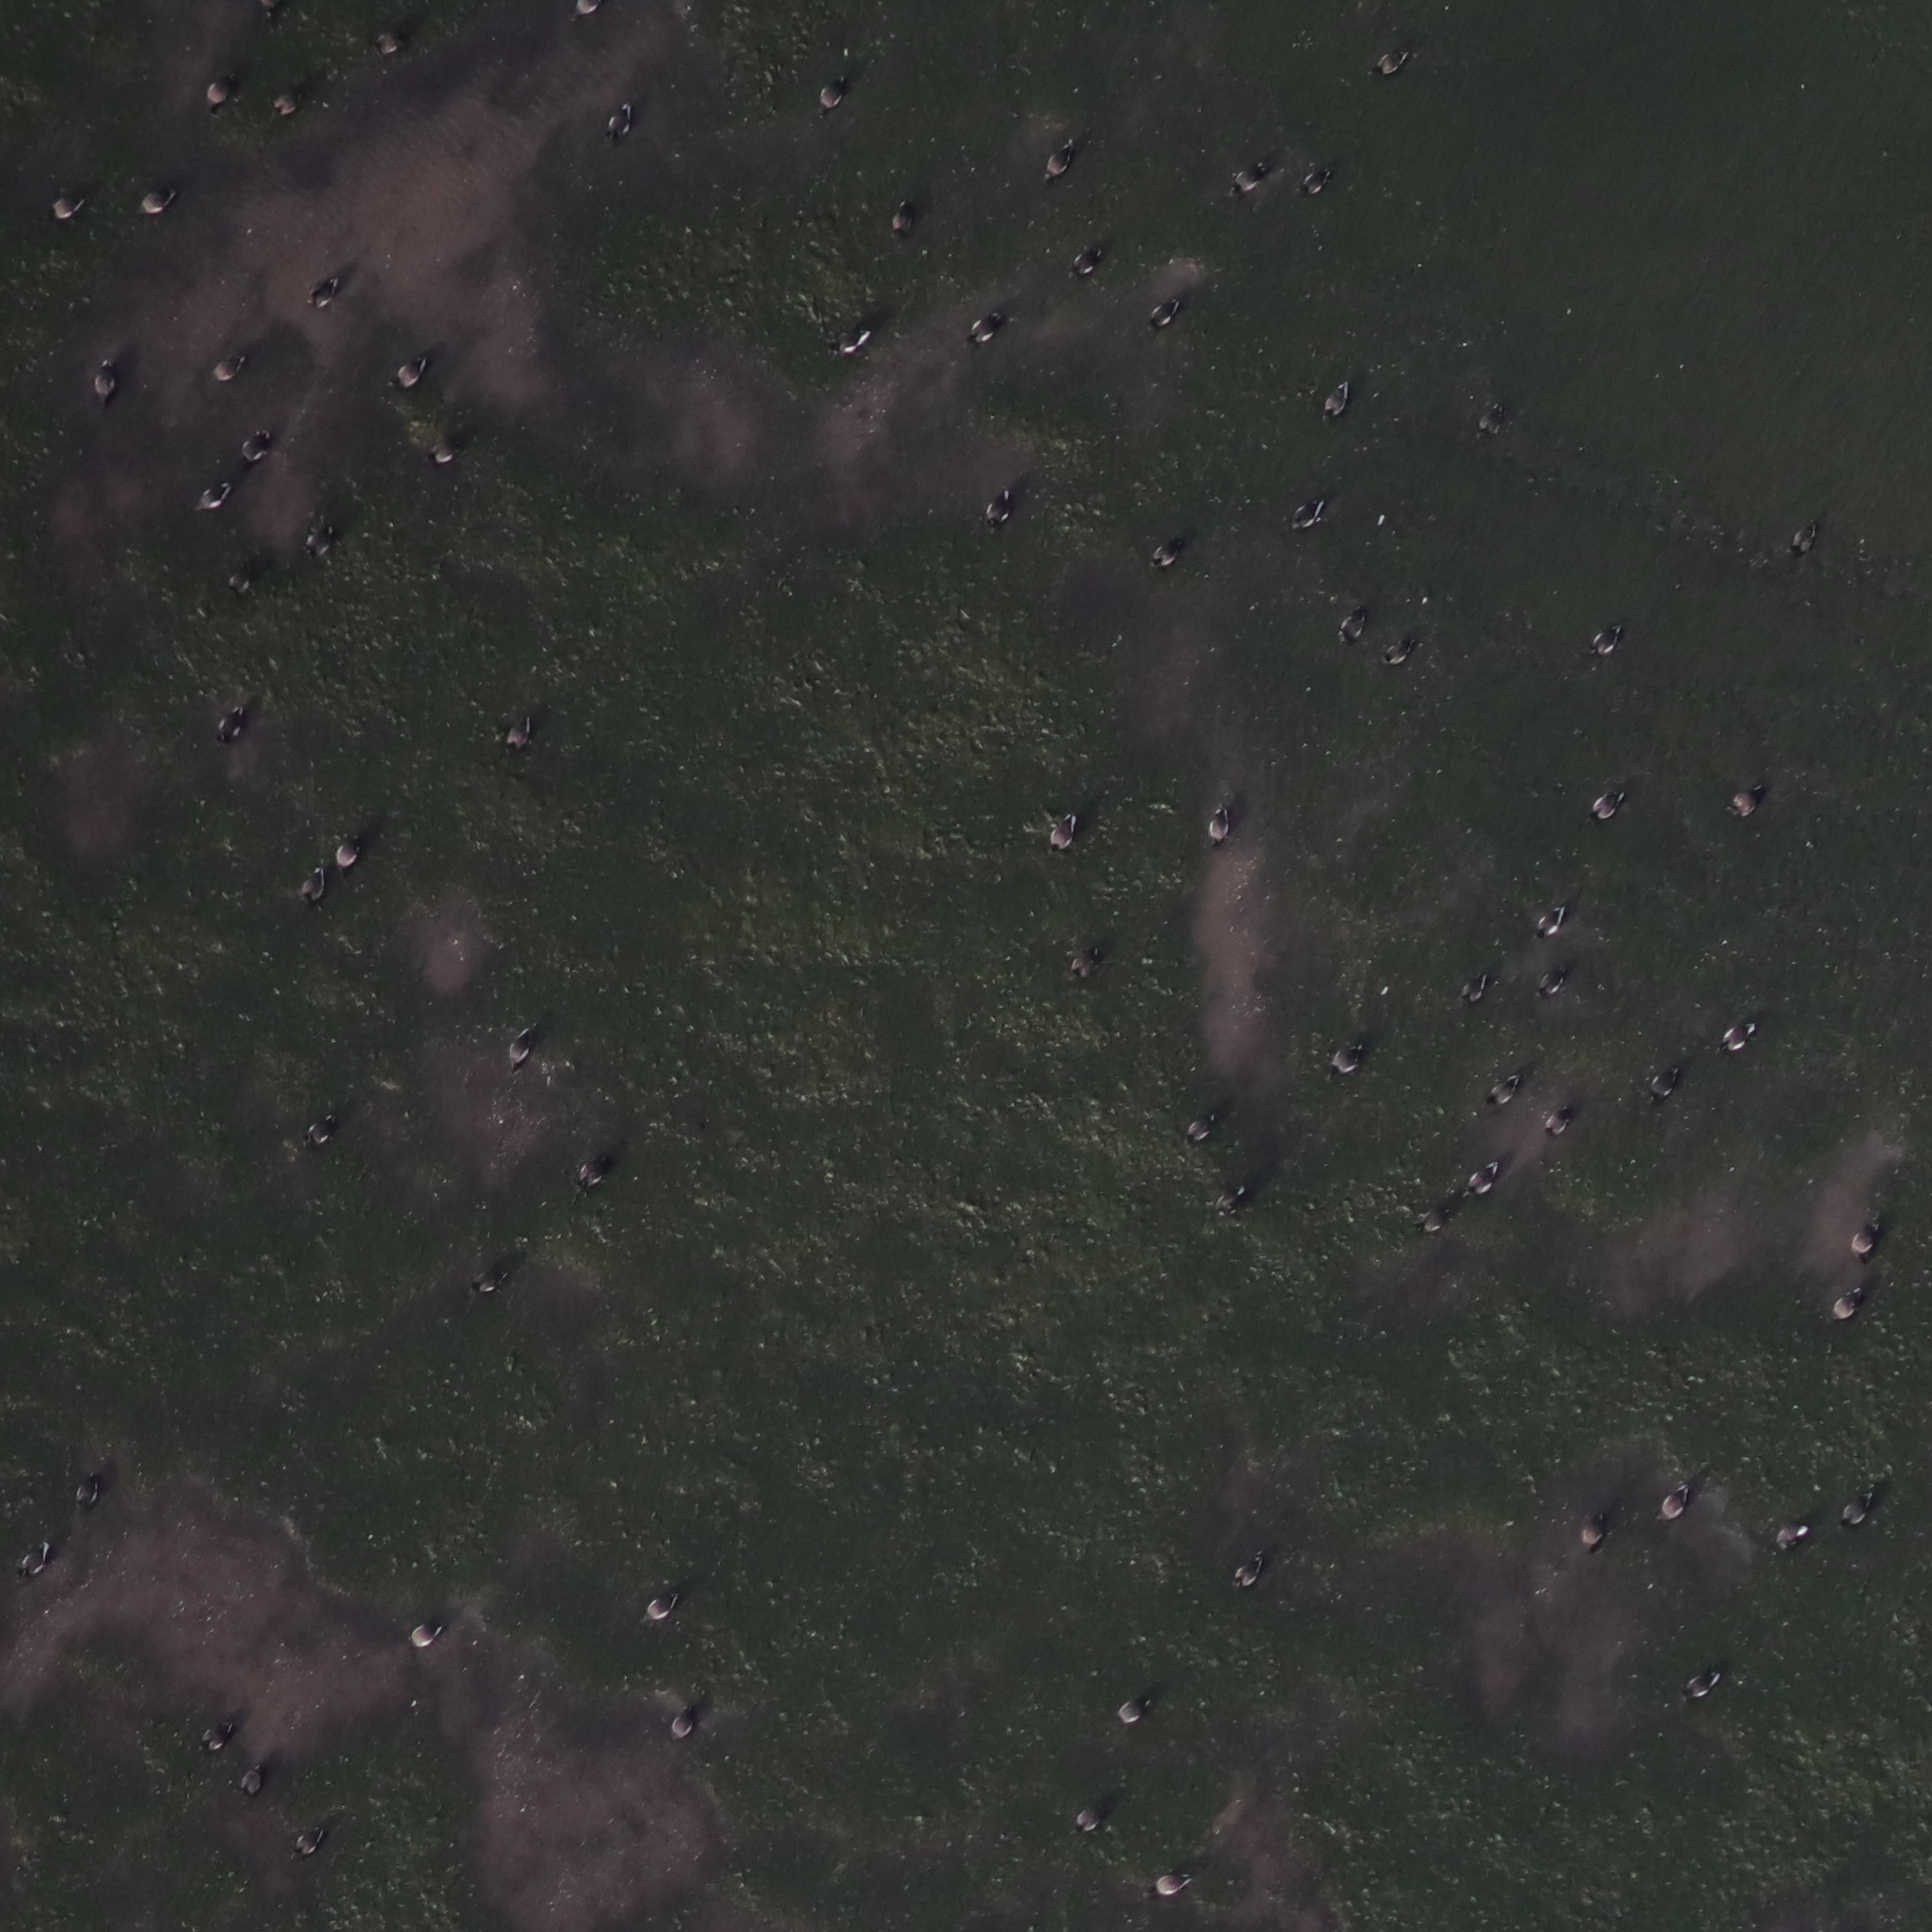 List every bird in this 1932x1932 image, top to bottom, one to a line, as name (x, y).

brant (387, 44)
brant (1392, 64)
brant (221, 93)
brant (830, 97)
brant (288, 106)
brant (621, 123)
brant (1057, 164)
brant (1249, 182)
brant (1316, 182)
brant (156, 204)
brant (66, 208)
brant (903, 221)
brant (1083, 263)
brant (324, 296)
brant (1165, 316)
brant (983, 330)
brant (851, 340)
brant (230, 368)
brant (411, 374)
brant (107, 384)
brant (1336, 401)
brant (1493, 423)
brant (258, 449)
brant (446, 453)
brant (214, 496)
brant (998, 512)
brant (1306, 515)
brant (1804, 541)
brant (319, 544)
brant (1166, 556)
brant (1353, 626)
brant (1605, 643)
brant (1399, 652)
brant (232, 726)
brant (519, 736)
brant (1747, 801)
brant (1607, 805)
brant (1220, 826)
brant (1063, 835)
brant (346, 853)
brant (312, 888)
brant (1549, 924)
brant (1081, 965)
brant (1550, 986)
brant (1474, 990)
brant (1736, 1039)
brant (521, 1051)
brant (1347, 1058)
brant (1662, 1084)
brant (1503, 1092)
brant (1557, 1123)
brant (1199, 1129)
brant (319, 1132)
brant (588, 1171)
brant (1480, 1180)
brant (1235, 1205)
brant (1431, 1223)
brant (1863, 1243)
brant (488, 1284)
brant (1842, 1307)
brant (88, 1493)
brant (1673, 1504)
brant (1856, 1511)
brant (1595, 1533)
brant (1790, 1536)
brant (34, 1560)
brant (1248, 1574)
brant (660, 1609)
brant (426, 1635)
brant (1701, 1684)
brant (1132, 1709)
brant (684, 1724)
brant (217, 1739)
brant (249, 1783)
brant (1090, 1821)
brant (310, 1842)
brant (1170, 1884)